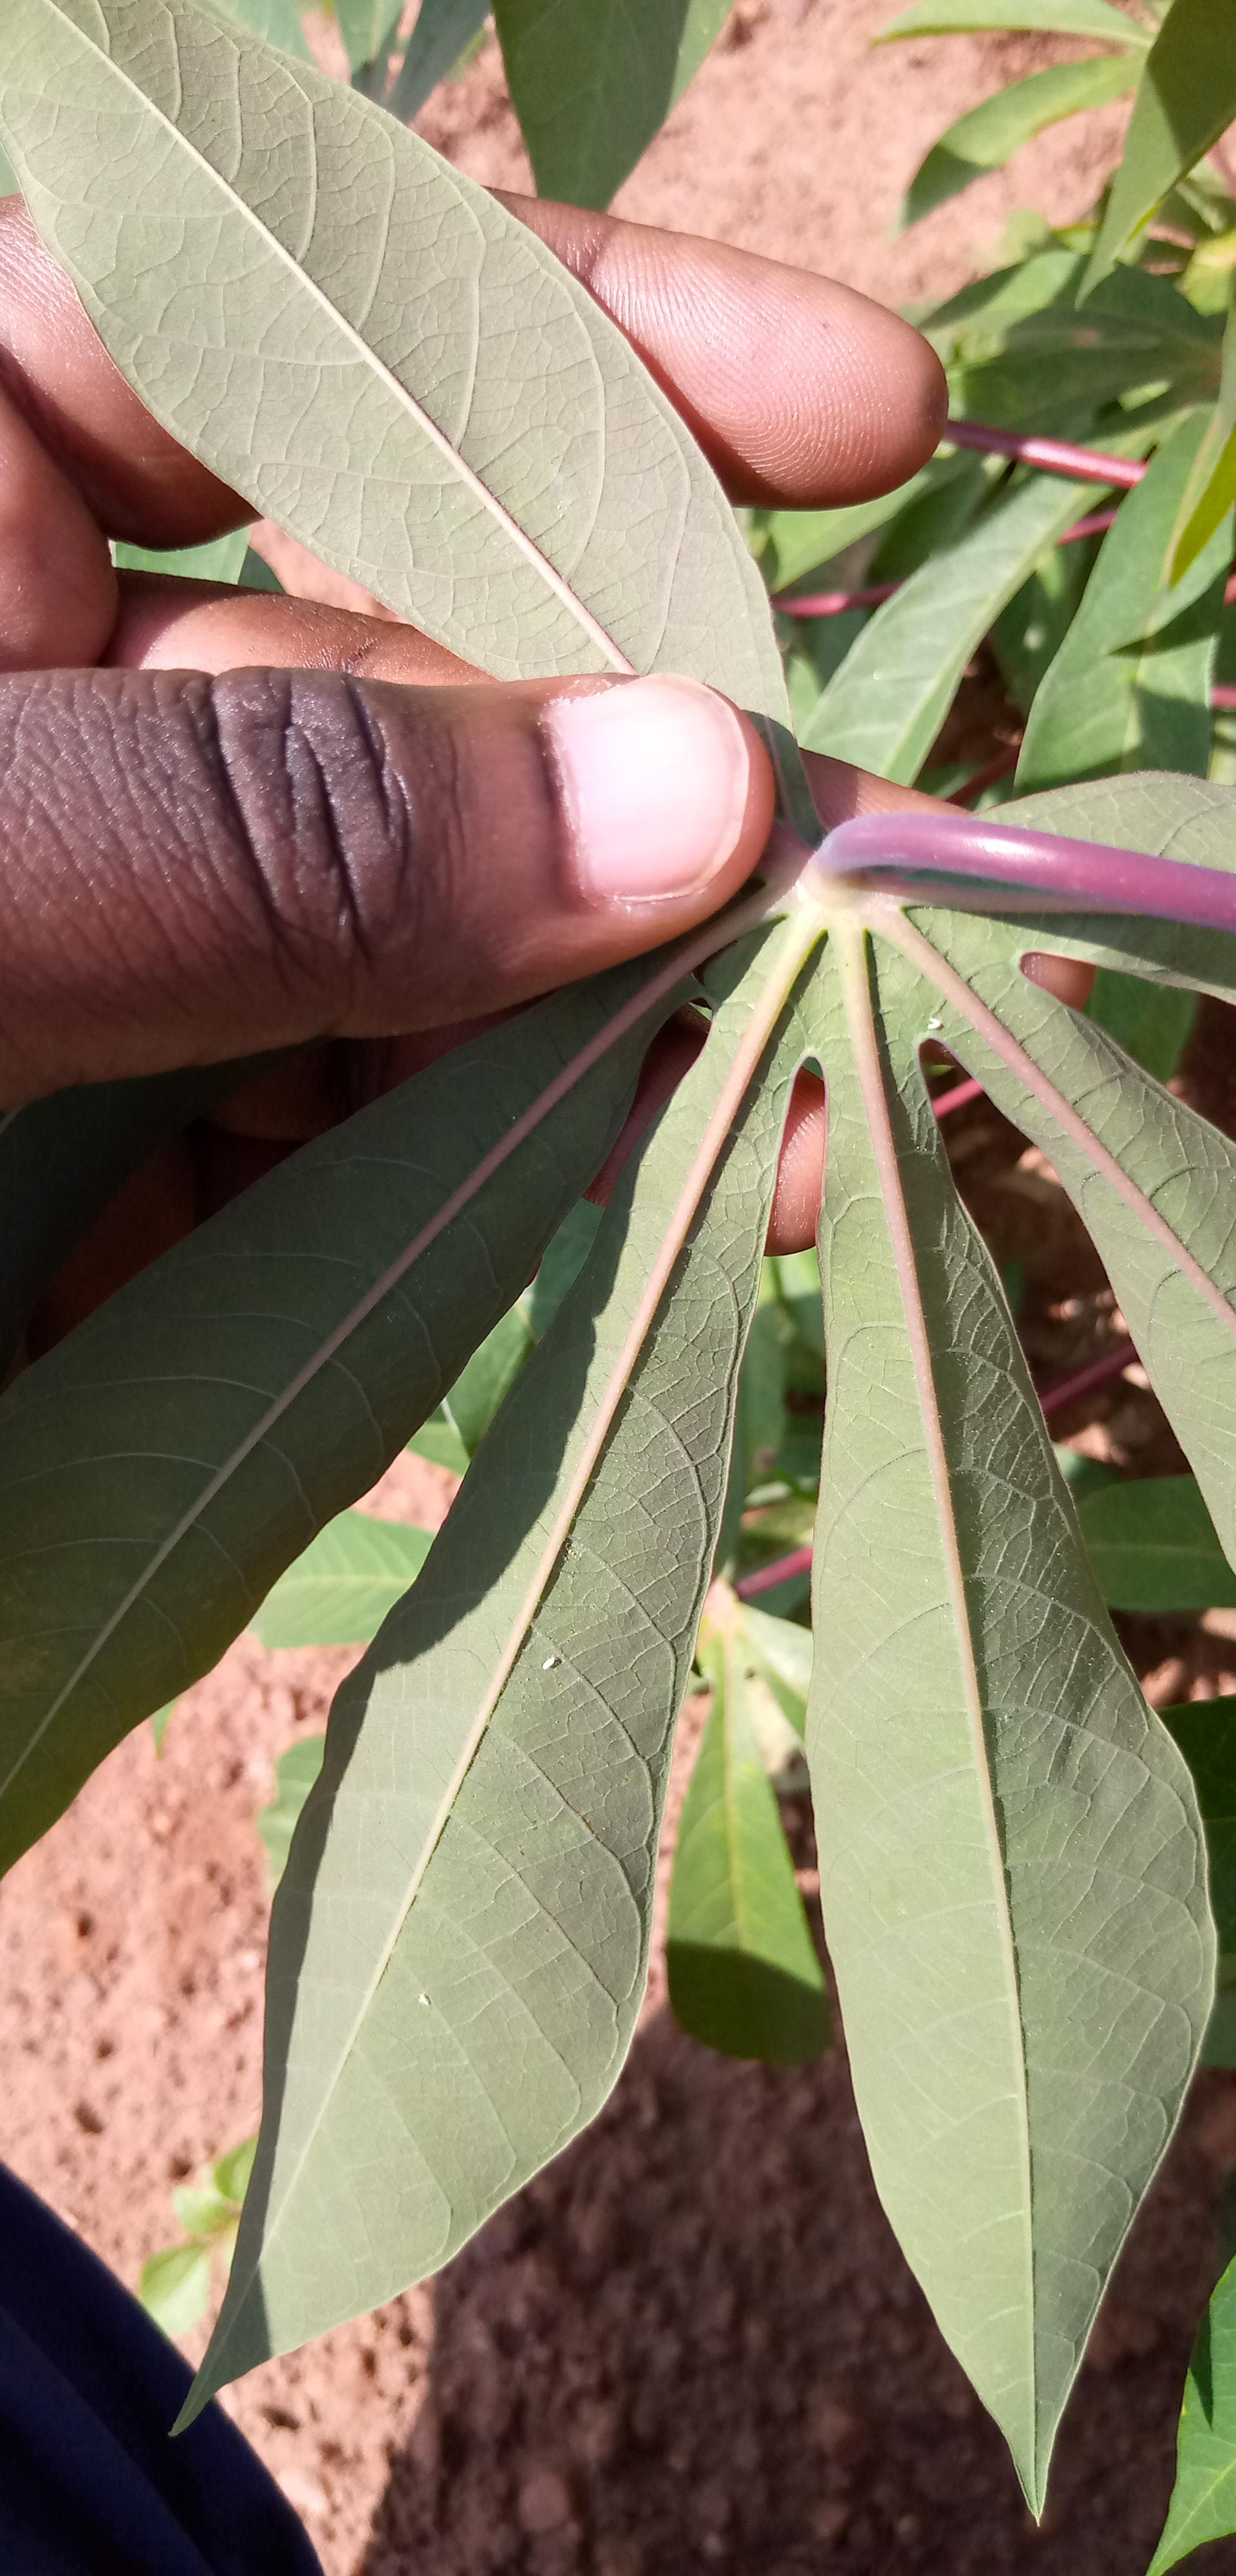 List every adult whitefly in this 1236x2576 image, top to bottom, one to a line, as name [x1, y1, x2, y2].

whitefly [921, 1007, 953, 1045]
whitefly [539, 1654, 577, 1685]
whitefly [402, 1983, 451, 2027]